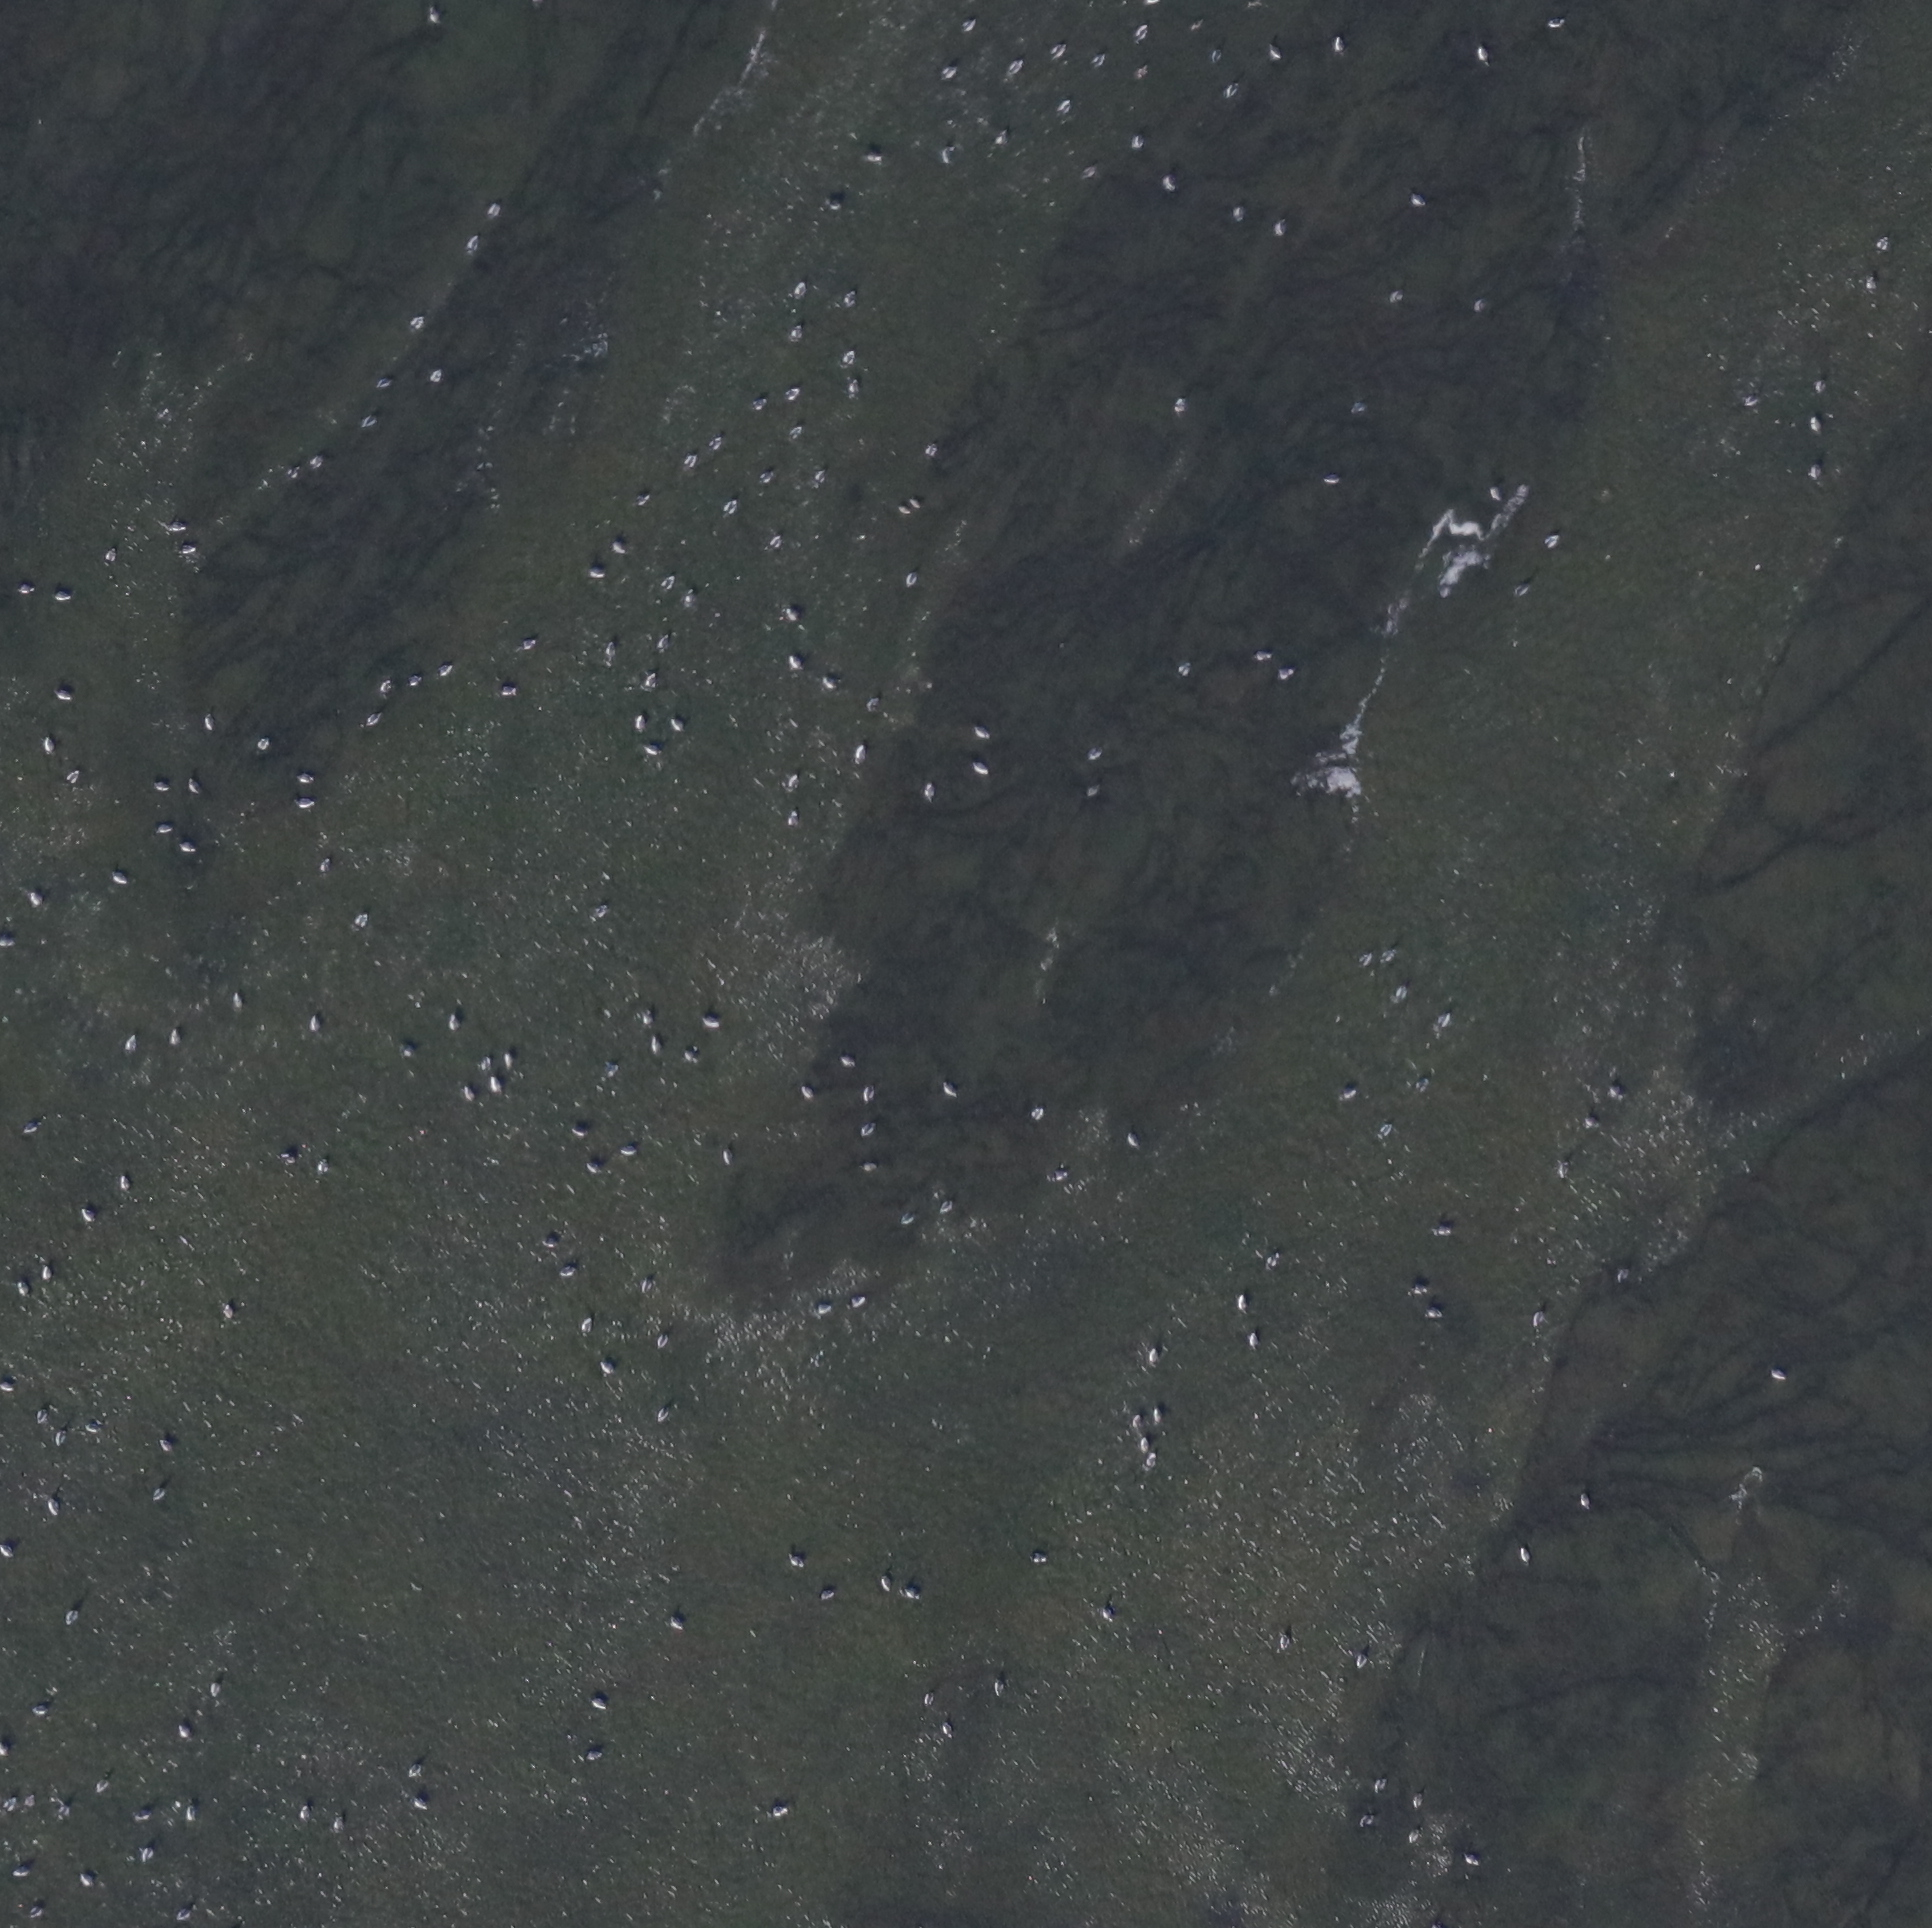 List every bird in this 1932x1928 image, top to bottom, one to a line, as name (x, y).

brant (434, 14)
brant (971, 18)
brant (1557, 20)
brant (1197, 25)
brant (1146, 38)
brant (1344, 45)
brant (1059, 52)
brant (1219, 53)
brant (1272, 55)
brant (1098, 58)
brant (1485, 58)
brant (1019, 63)
brant (951, 66)
brant (1145, 73)
brant (1235, 89)
brant (1070, 108)
brant (1003, 141)
brant (1140, 141)
brant (949, 154)
brant (878, 156)
brant (1090, 178)
brant (1166, 180)
brant (834, 200)
brant (1412, 203)
brant (496, 207)
brant (1239, 216)
brant (1278, 233)
brant (474, 243)
brant (1882, 245)
brant (1871, 281)
brant (797, 291)
brant (1397, 296)
brant (852, 298)
brant (1480, 307)
brant (416, 325)
brant (800, 335)
brant (849, 358)
brant (441, 376)
brant (387, 384)
brant (1818, 388)
brant (854, 390)
brant (795, 398)
brant (1749, 403)
brant (1181, 404)
brant (760, 405)
brant (1359, 408)
brant (376, 421)
brant (1817, 422)
brant (796, 432)
brant (715, 447)
brant (935, 449)
brant (322, 461)
brant (690, 461)
brant (1819, 471)
brant (293, 474)
brant (822, 474)
brant (764, 478)
brant (1332, 478)
brant (1495, 492)
brant (918, 500)
brant (641, 504)
brant (729, 506)
brant (907, 510)
brant (178, 527)
brant (778, 538)
brant (1551, 542)
brant (621, 544)
brant (192, 553)
brant (113, 559)
brant (596, 571)
brant (915, 575)
brant (670, 583)
brant (1520, 590)
brant (26, 592)
brant (63, 595)
brant (687, 597)
brant (797, 621)
brant (530, 643)
brant (666, 645)
brant (607, 648)
brant (1264, 654)
brant (799, 664)
brant (449, 665)
brant (1181, 672)
brant (1286, 673)
brant (653, 675)
brant (416, 677)
brant (386, 685)
brant (831, 685)
brant (510, 688)
brant (68, 697)
brant (875, 702)
brant (376, 713)
brant (642, 721)
brant (214, 722)
brant (681, 725)
brant (982, 736)
brant (52, 745)
brant (262, 745)
brant (656, 749)
brant (1097, 752)
brant (864, 753)
brant (983, 769)
brant (73, 779)
brant (304, 781)
brant (795, 781)
brant (935, 788)
brant (163, 790)
brant (1095, 790)
brant (197, 792)
brant (305, 805)
brant (795, 818)
brant (167, 832)
brant (187, 848)
brant (328, 863)
brant (123, 879)
brant (39, 897)
brant (600, 911)
brant (363, 919)
brant (10, 941)
brant (1365, 957)
brant (1385, 958)
brant (1402, 996)
brant (245, 1007)
brant (645, 1018)
brant (713, 1019)
brant (1444, 1021)
brant (455, 1023)
brant (318, 1026)
brant (179, 1039)
brant (128, 1043)
brant (658, 1049)
brant (409, 1056)
brant (693, 1058)
brant (509, 1061)
brant (851, 1061)
brant (491, 1064)
brant (611, 1074)
brant (954, 1086)
brant (498, 1088)
brant (1423, 1089)
brant (466, 1092)
brant (809, 1092)
brant (871, 1092)
brant (1615, 1094)
brant (1348, 1095)
brant (1043, 1117)
brant (32, 1124)
brant (1592, 1126)
brant (580, 1129)
brant (869, 1130)
brant (1386, 1132)
brant (1135, 1141)
brant (630, 1151)
brant (733, 1154)
brant (286, 1157)
brant (322, 1159)
brant (874, 1160)
brant (596, 1169)
brant (1568, 1173)
brant (1060, 1174)
brant (122, 1184)
brant (948, 1204)
brant (911, 1214)
brant (91, 1217)
brant (1441, 1228)
brant (552, 1237)
brant (1274, 1258)
brant (567, 1267)
brant (51, 1272)
brant (1624, 1274)
brant (645, 1281)
brant (1418, 1289)
brant (22, 1295)
brant (1241, 1299)
brant (858, 1302)
brant (230, 1313)
brant (827, 1314)
brant (1435, 1315)
brant (1539, 1318)
brant (592, 1326)
brant (1256, 1339)
brant (658, 1343)
brant (1157, 1355)
brant (609, 1363)
brant (1774, 1370)
brant (3, 1388)
brant (668, 1408)
brant (1163, 1415)
brant (42, 1421)
brant (96, 1422)
brant (1135, 1423)
brant (59, 1440)
brant (1147, 1442)
brant (166, 1446)
brant (1152, 1461)
brant (159, 1493)
brant (1584, 1501)
brant (53, 1507)
brant (8, 1552)
brant (1526, 1556)
brant (1038, 1560)
brant (795, 1565)
brant (889, 1583)
brant (914, 1594)
brant (827, 1596)
brant (73, 1616)
brant (1112, 1617)
brant (676, 1622)
brant (1285, 1644)
brant (1362, 1660)
brant (999, 1692)
brant (217, 1693)
brant (928, 1699)
brant (605, 1703)
brant (44, 1711)
brant (187, 1732)
brant (949, 1732)
brant (2, 1749)
brant (595, 1758)
brant (416, 1770)
brant (1380, 1785)
brant (102, 1786)
brant (1413, 1797)
brant (31, 1803)
brant (8, 1804)
brant (427, 1807)
brant (775, 1811)
brant (304, 1812)
brant (192, 1813)
brant (66, 1816)
brant (142, 1817)
brant (1368, 1822)
brant (341, 1823)
brant (1414, 1838)
brant (146, 1856)
brant (1471, 1863)
brant (22, 1868)
brant (87, 1879)
brant (41, 1912)
brant (185, 1912)